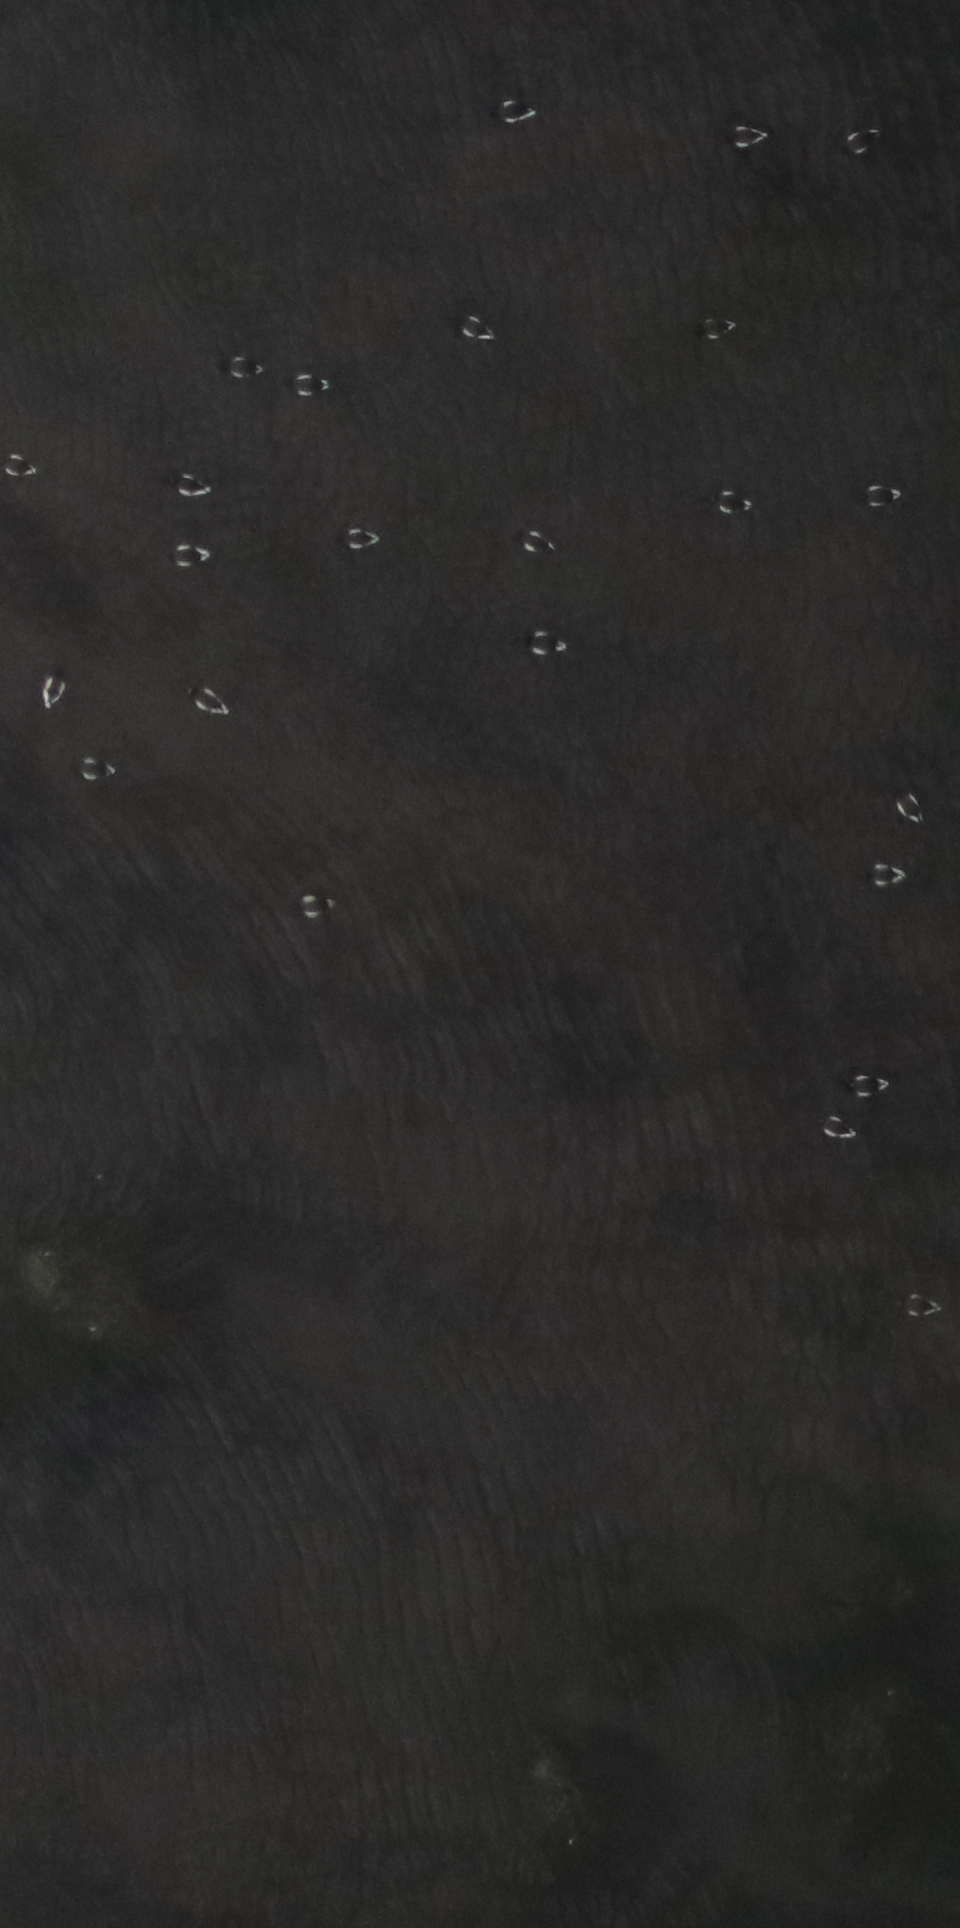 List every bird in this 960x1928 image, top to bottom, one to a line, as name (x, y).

brant (514, 111)
brant (745, 136)
brant (860, 139)
brant (715, 327)
brant (476, 329)
brant (241, 366)
brant (309, 384)
brant (20, 469)
brant (192, 483)
brant (881, 497)
brant (734, 502)
brant (361, 537)
brant (537, 543)
brant (188, 555)
brant (545, 643)
brant (54, 690)
brant (210, 701)
brant (97, 769)
brant (908, 806)
brant (886, 875)
brant (314, 907)
brant (865, 1084)
brant (835, 1126)
brant (920, 1305)